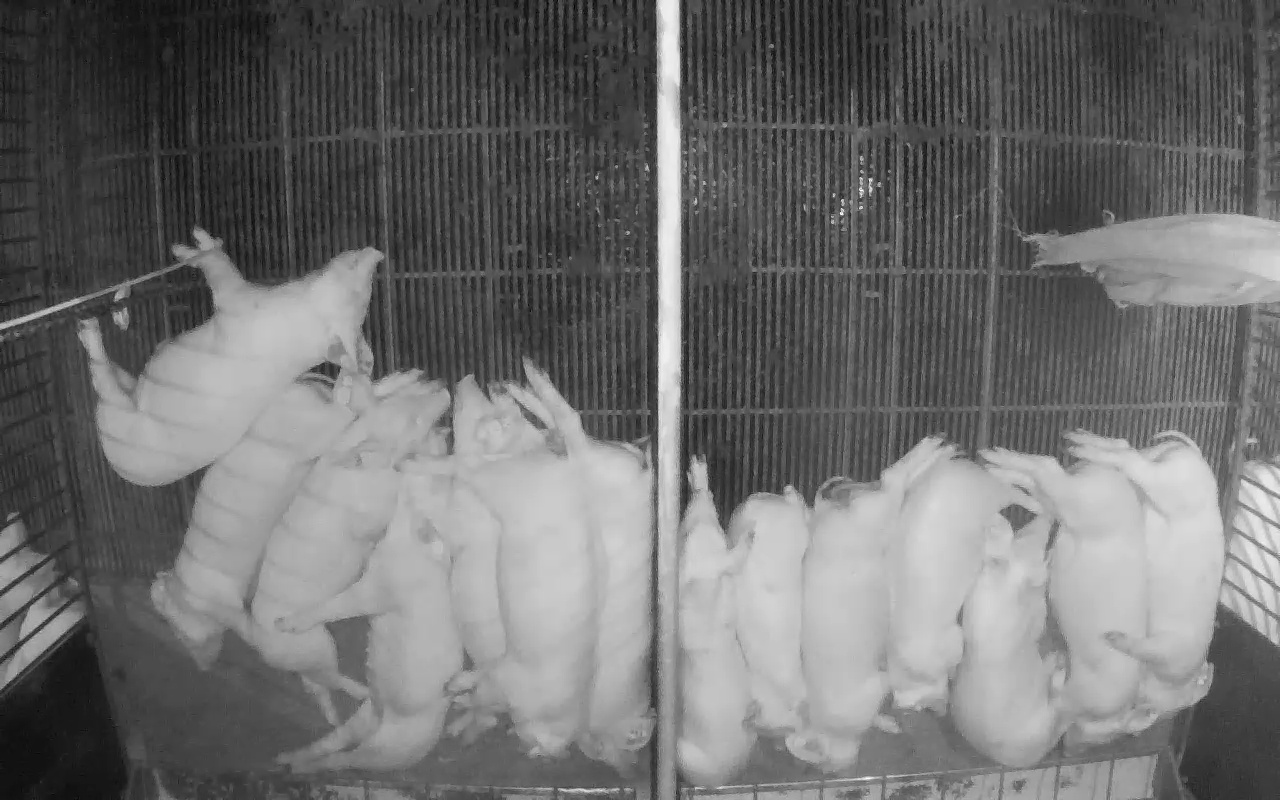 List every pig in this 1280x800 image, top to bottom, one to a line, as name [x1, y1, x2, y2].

pig [77, 223, 386, 487]
pig [499, 353, 658, 781]
pig [149, 367, 425, 671]
pig [442, 370, 527, 751]
pig [250, 372, 453, 727]
pig [391, 378, 611, 761]
pig [1061, 427, 1226, 722]
pig [785, 432, 960, 778]
pig [1220, 438, 1280, 645]
pig [976, 446, 1158, 757]
pig [885, 451, 1046, 718]
pig [678, 455, 759, 788]
pig [273, 473, 466, 774]
pig [729, 485, 811, 753]
pig [951, 509, 1073, 769]
pig [1, 512, 57, 689]
pig [3, 572, 87, 688]